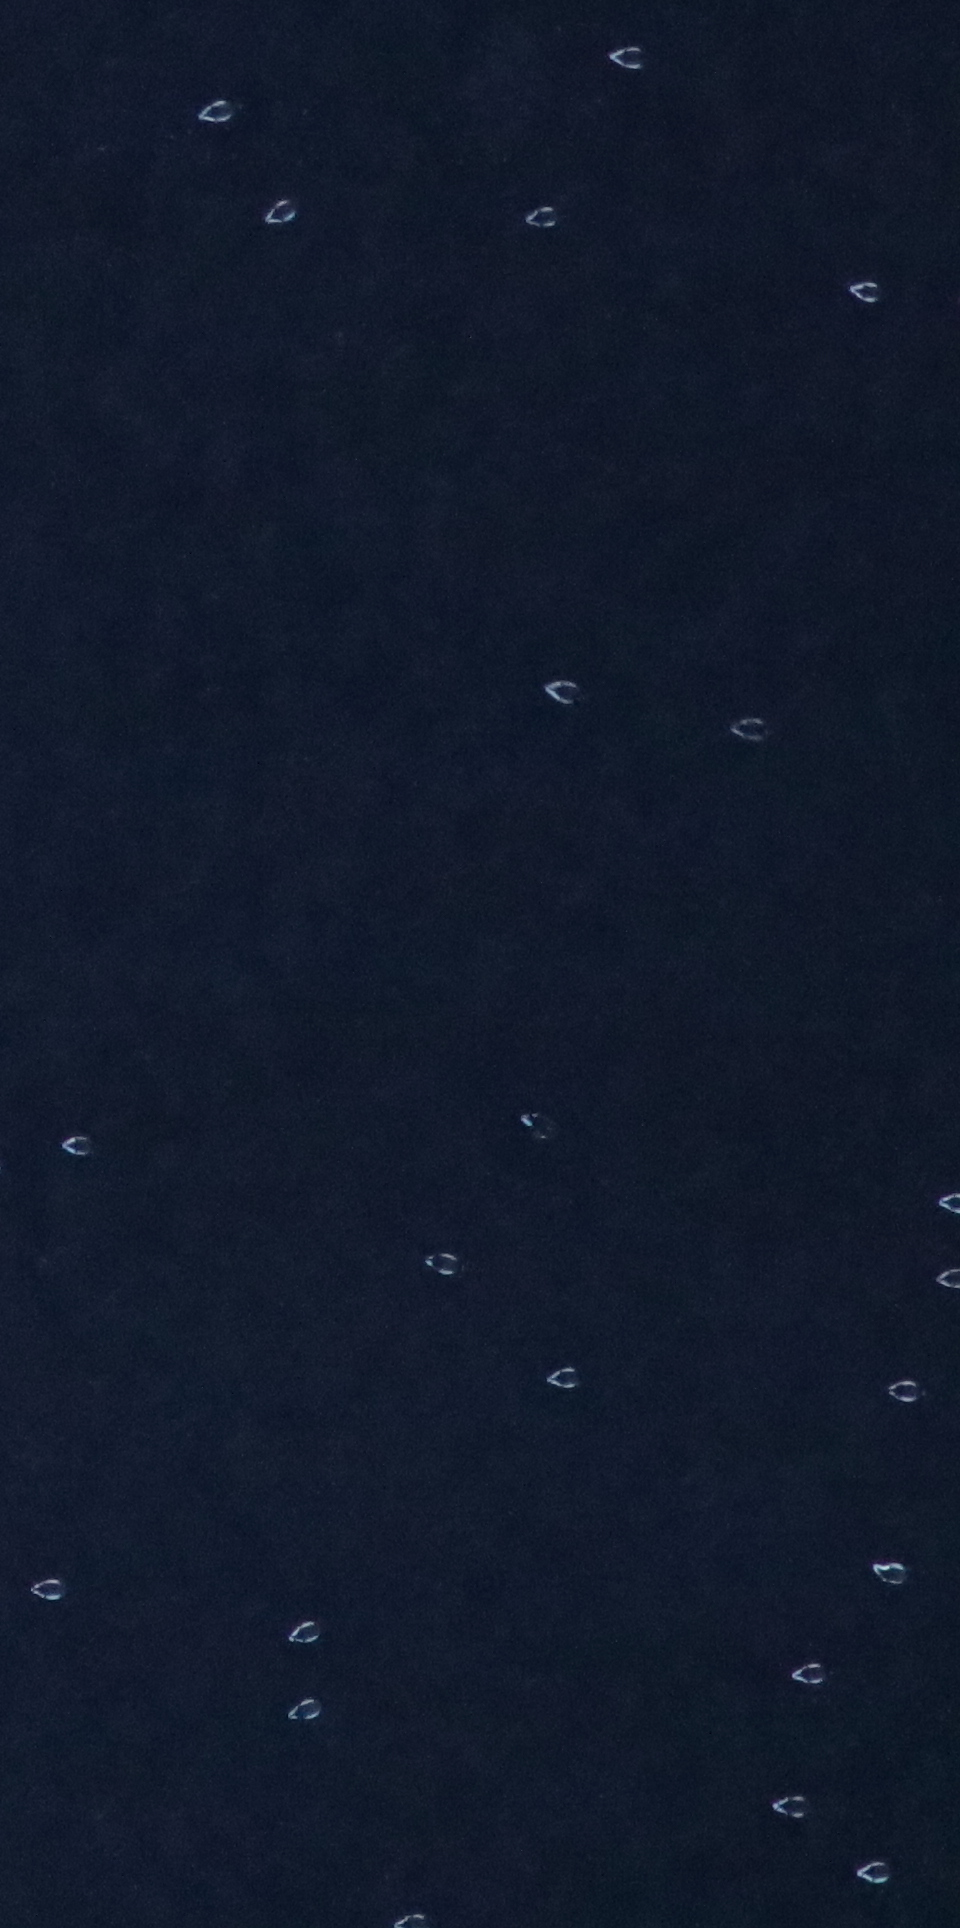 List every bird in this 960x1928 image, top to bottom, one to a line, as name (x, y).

brant (630, 57)
brant (222, 110)
brant (284, 210)
brant (546, 216)
brant (868, 295)
brant (567, 691)
brant (747, 729)
brant (541, 1121)
brant (84, 1146)
brant (952, 1202)
brant (445, 1264)
brant (954, 1278)
brant (569, 1377)
brant (908, 1391)
brant (894, 1574)
brant (52, 1589)
brant (309, 1632)
brant (813, 1674)
brant (309, 1710)
brant (796, 1806)
brant (878, 1873)